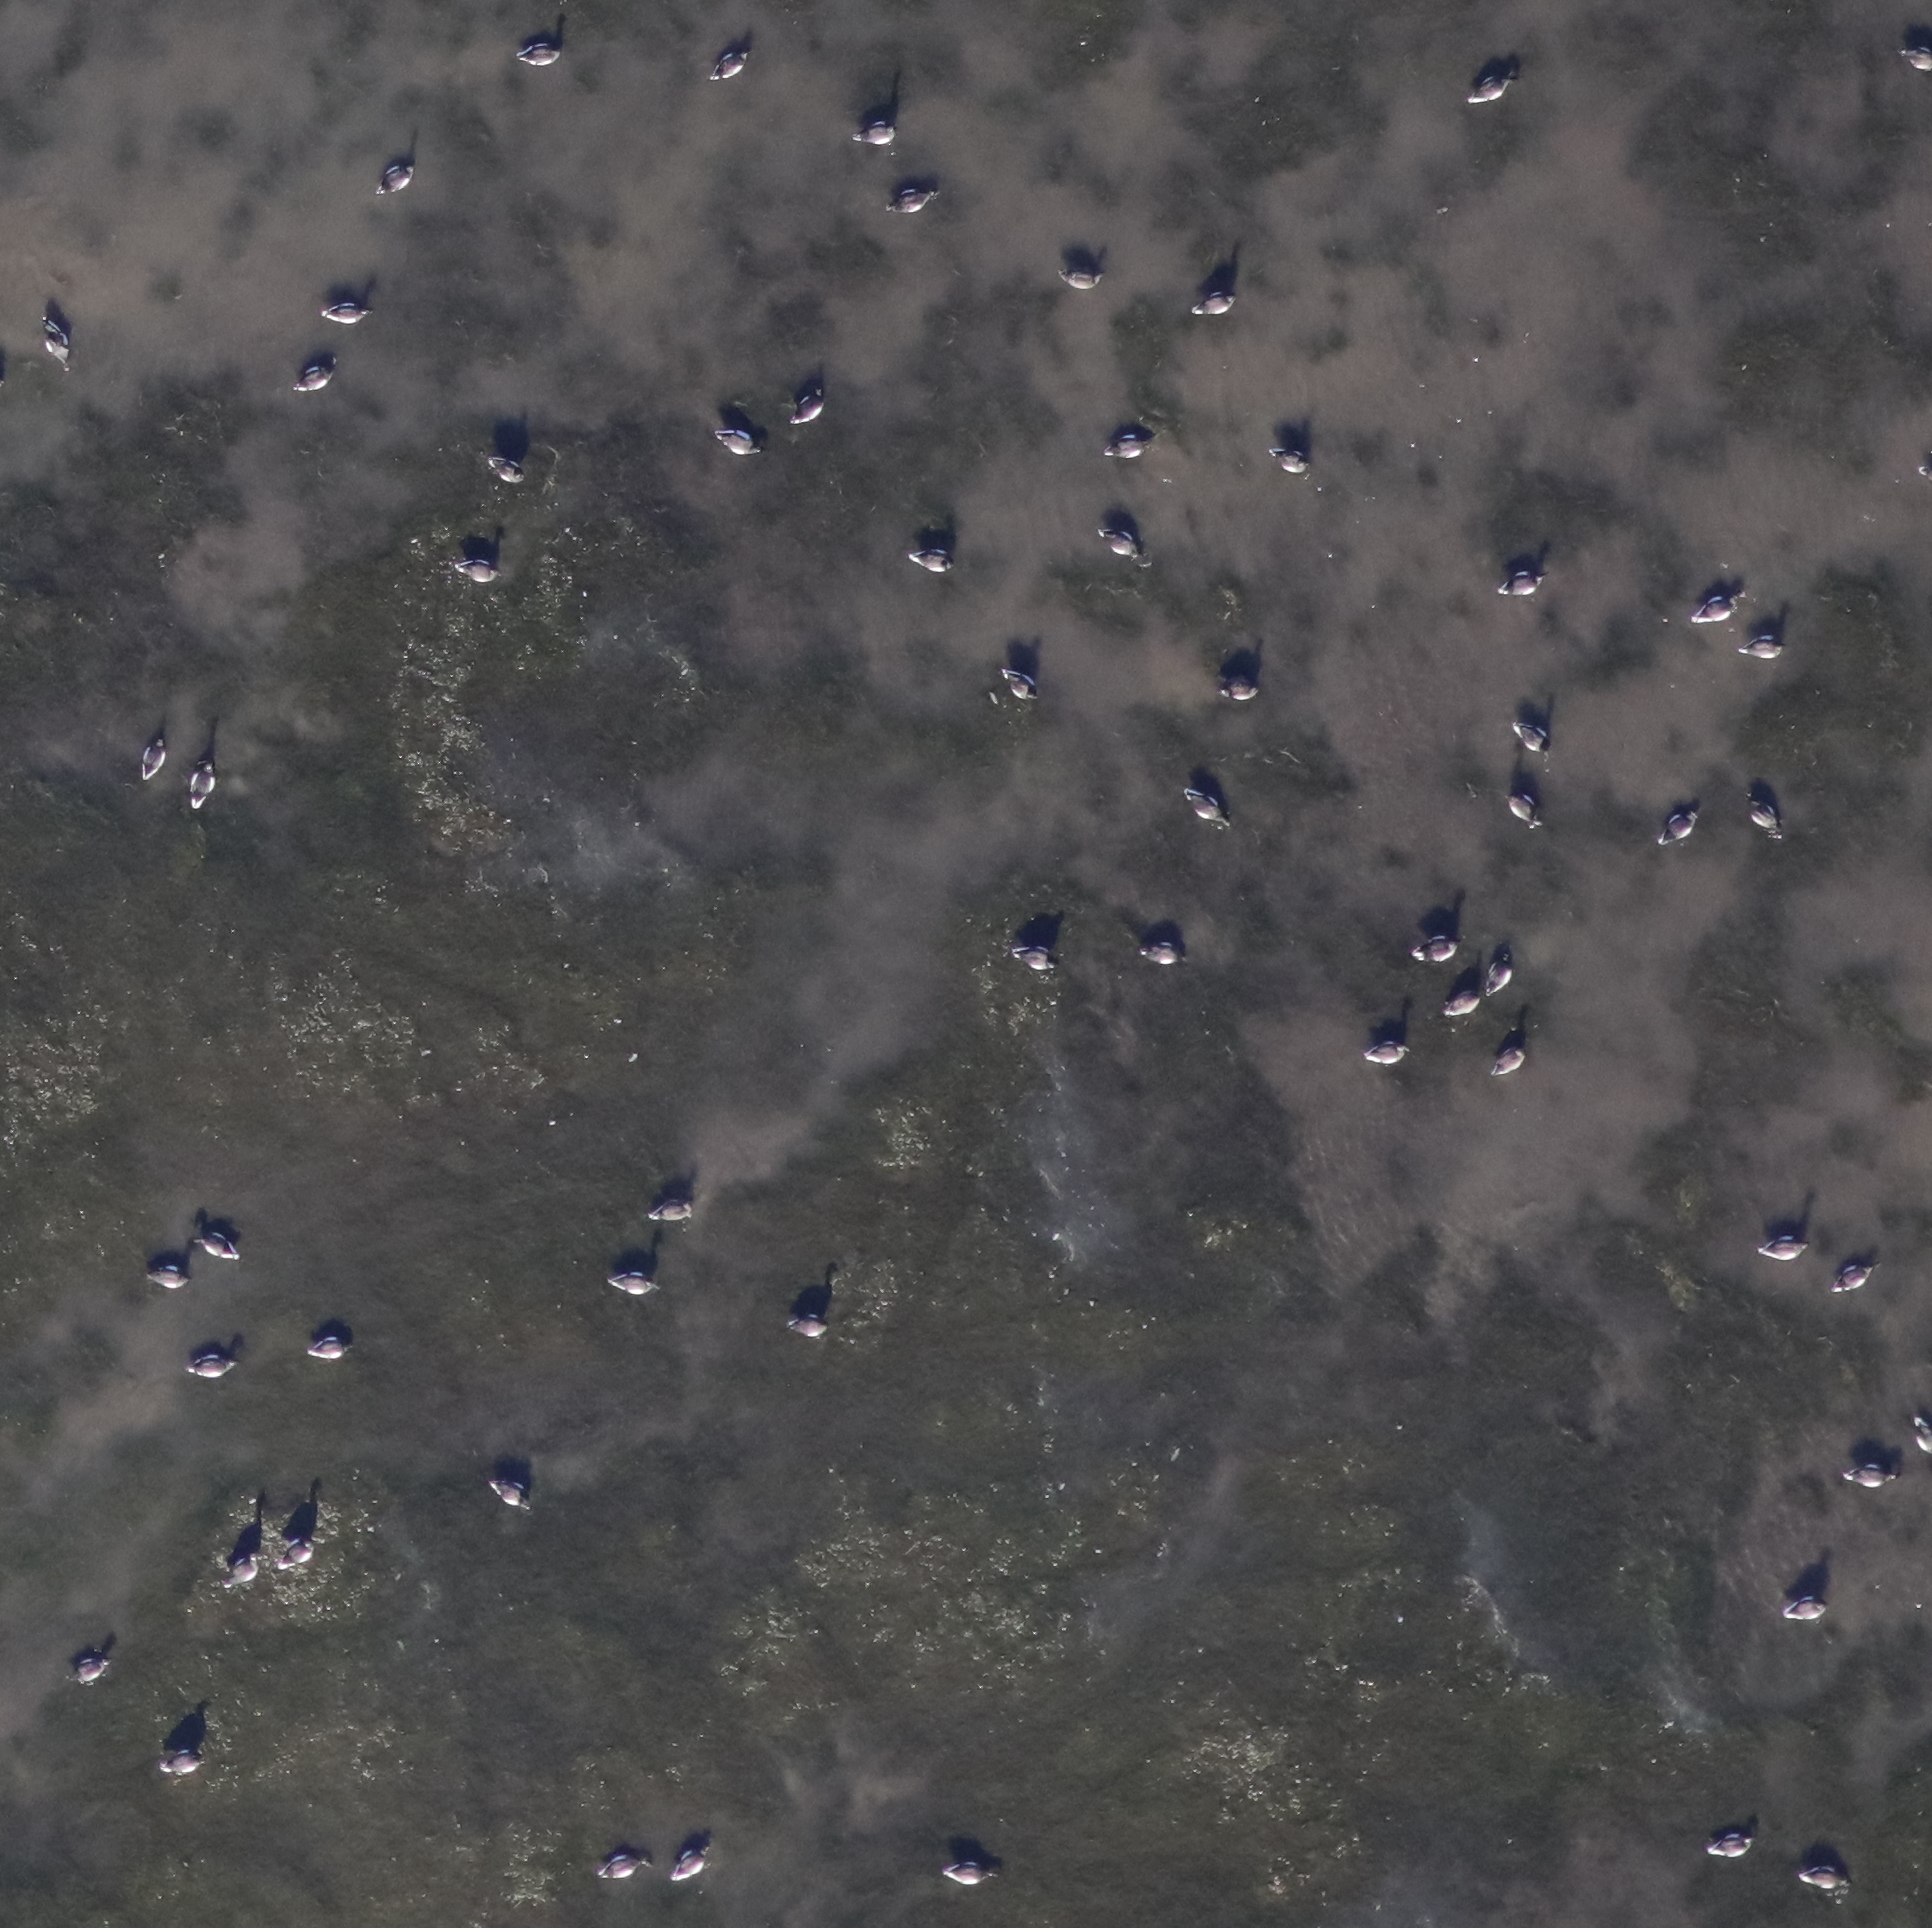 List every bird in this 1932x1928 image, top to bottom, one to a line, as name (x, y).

brant (539, 55)
brant (1925, 59)
brant (729, 64)
brant (1491, 88)
brant (877, 132)
brant (396, 178)
brant (912, 200)
brant (1080, 277)
brant (1214, 302)
brant (348, 312)
brant (53, 342)
brant (314, 379)
brant (807, 410)
brant (738, 441)
brant (1129, 446)
brant (1289, 459)
brant (508, 471)
brant (1120, 542)
brant (933, 560)
brant (479, 571)
brant (1523, 584)
brant (1716, 608)
brant (1763, 646)
brant (1017, 684)
brant (1238, 689)
brant (1531, 736)
brant (153, 760)
brant (202, 783)
brant (1206, 806)
brant (1522, 806)
brant (1764, 818)
brant (1678, 827)
brant (1436, 949)
brant (1161, 952)
brant (1036, 959)
brant (1496, 976)
brant (1463, 1003)
brant (1385, 1051)
brant (1509, 1059)
brant (670, 1212)
brant (216, 1243)
brant (1785, 1247)
brant (168, 1277)
brant (1851, 1277)
brant (633, 1284)
brant (808, 1326)
brant (330, 1347)
brant (212, 1365)
brant (1927, 1440)
brant (1868, 1475)
brant (511, 1494)
brant (294, 1554)
brant (242, 1569)
brant (1805, 1610)
brant (87, 1669)
brant (182, 1763)
brant (1730, 1845)
brant (688, 1864)
brant (619, 1866)
brant (967, 1873)
brant (1824, 1877)